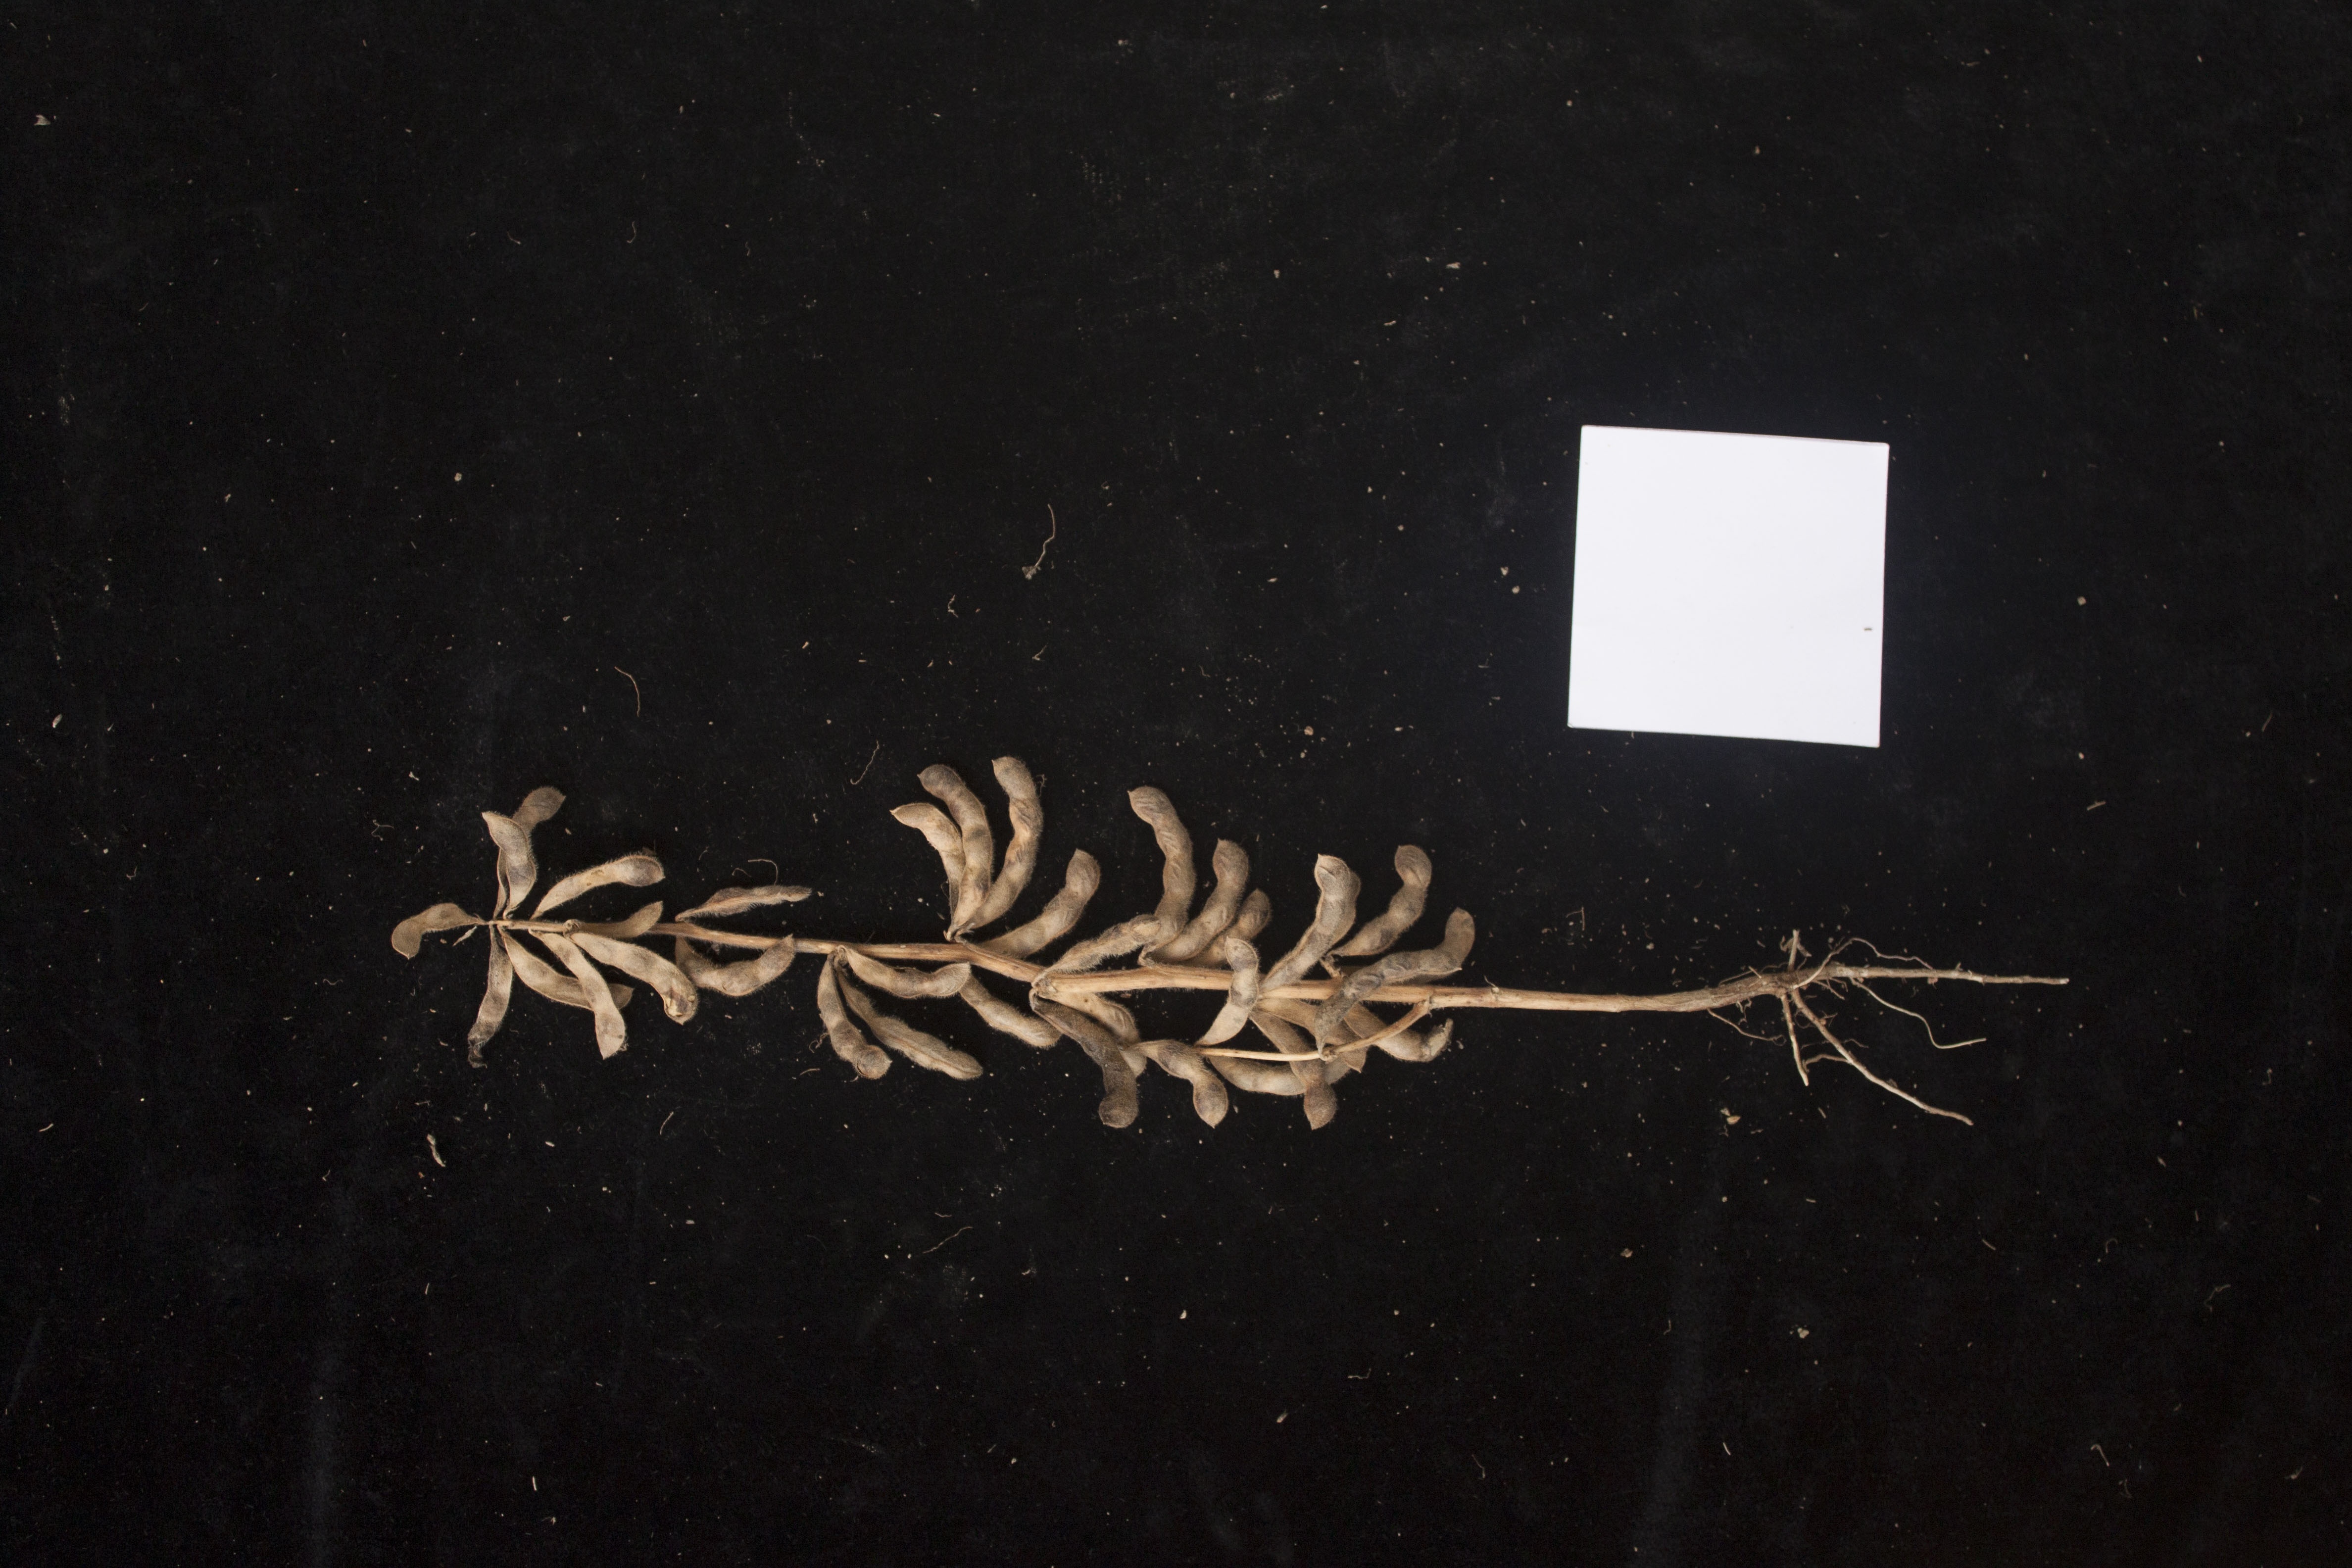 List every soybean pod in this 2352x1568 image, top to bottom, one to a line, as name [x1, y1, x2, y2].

soybean pod [959, 759, 1044, 935]
soybean pod [919, 766, 993, 936]
soybean pod [1131, 789, 1195, 951]
soybean pod [510, 789, 563, 872]
soybean pod [893, 806, 964, 912]
soybean pod [483, 815, 535, 913]
soybean pod [1150, 842, 1249, 961]
soybean pod [1331, 848, 1431, 957]
soybean pod [975, 852, 1102, 959]
soybean pod [532, 857, 664, 921]
soybean pod [1260, 857, 1360, 994]
soybean pod [676, 887, 812, 920]
soybean pod [1193, 892, 1272, 969]
soybean pod [572, 904, 660, 940]
soybean pod [392, 905, 488, 959]
soybean pod [1420, 912, 1473, 983]
soybean pod [1032, 917, 1160, 982]
soybean pod [469, 929, 512, 1061]
soybean pod [545, 933, 696, 1025]
soybean pod [505, 933, 632, 1011]
soybean pod [532, 936, 626, 1059]
soybean pod [674, 936, 794, 997]
soybean pod [1196, 937, 1259, 1045]
soybean pod [844, 949, 971, 1000]
soybean pod [1343, 952, 1462, 1000]
soybean pod [816, 955, 892, 1079]
soybean pod [837, 975, 983, 1079]
soybean pod [960, 980, 1061, 1046]
soybean pod [1042, 993, 1147, 1078]
soybean pod [1032, 997, 1139, 1128]
soybean pod [1345, 1005, 1452, 1061]
soybean pod [1252, 1014, 1337, 1129]
soybean pod [1131, 1042, 1230, 1128]
soybean pod [1207, 1052, 1367, 1096]